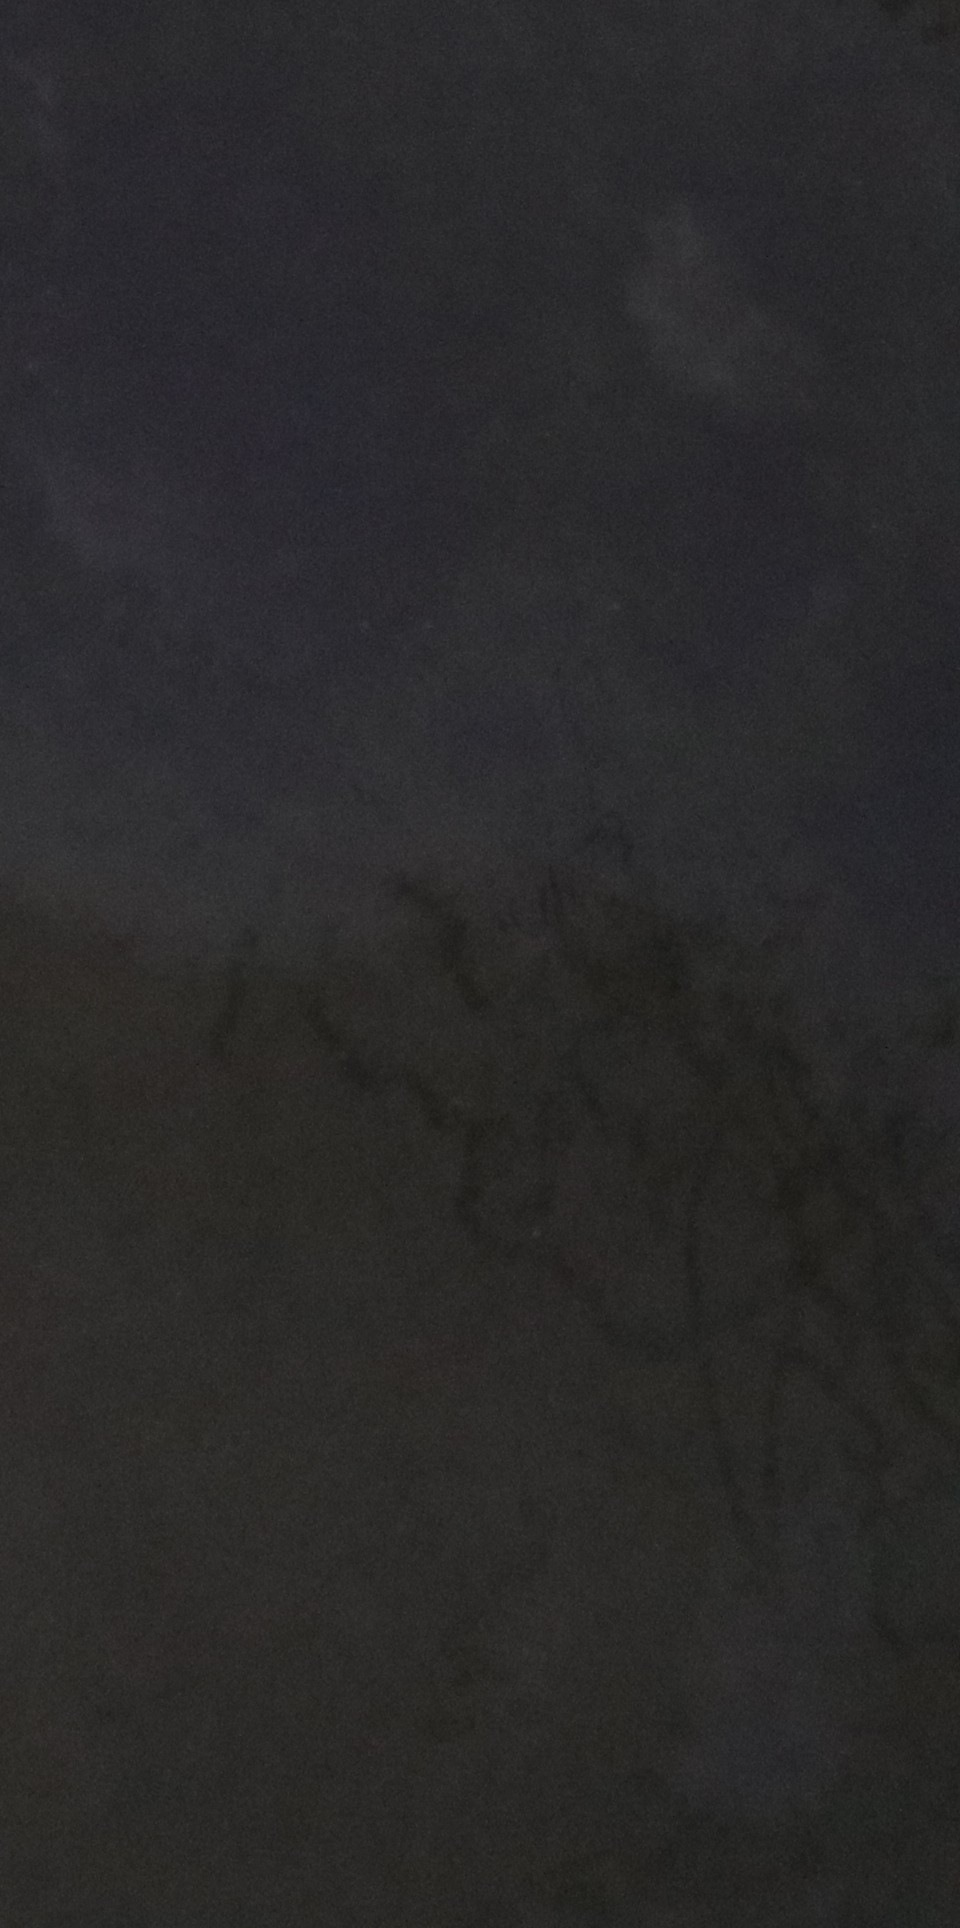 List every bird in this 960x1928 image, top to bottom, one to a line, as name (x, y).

None